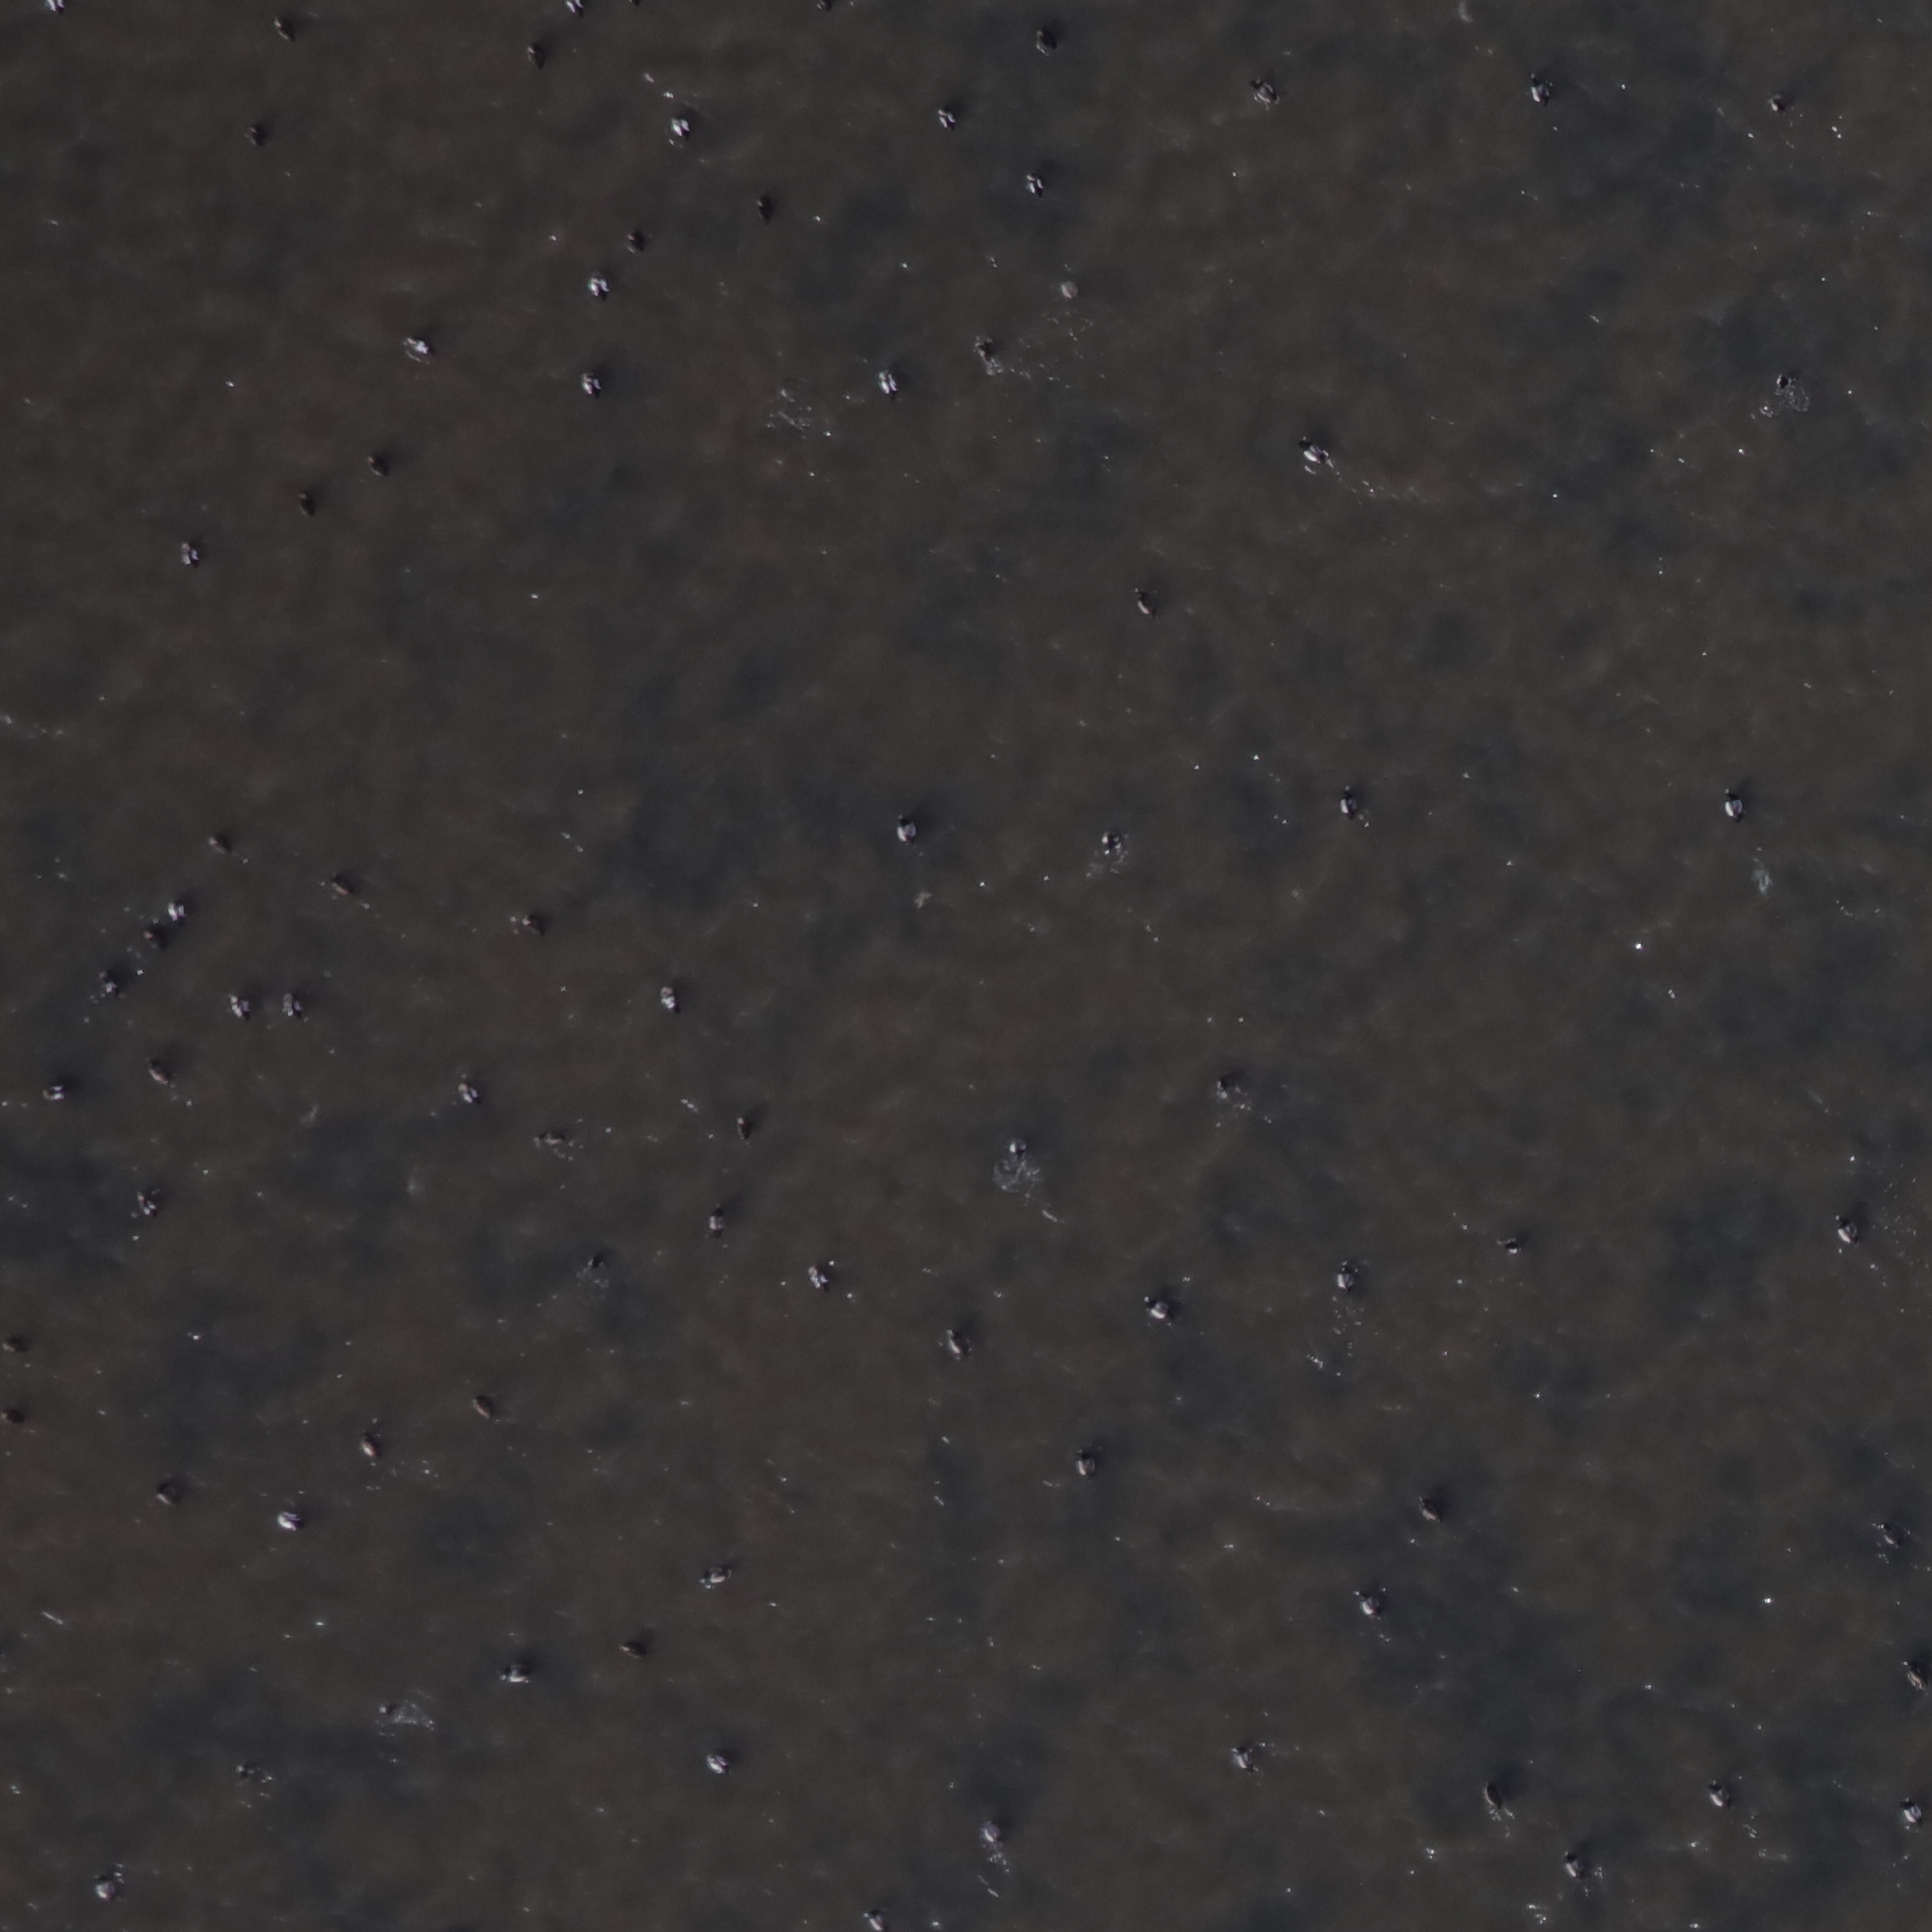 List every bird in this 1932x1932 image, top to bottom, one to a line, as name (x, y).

other bird (54, 3)
other bird (573, 5)
other bird (280, 27)
other bird (1045, 43)
other bird (537, 54)
other bird (1539, 90)
other bird (1264, 92)
other bird (1777, 103)
other bird (947, 120)
other bird (681, 126)
other bird (257, 134)
other bird (1035, 183)
other bird (764, 210)
other bird (635, 245)
other bird (597, 288)
other bird (1069, 290)
other bird (419, 344)
other bird (984, 348)
other bird (590, 381)
other bird (888, 382)
other bird (1785, 385)
other bird (1313, 450)
other bird (378, 468)
other bird (306, 503)
other bird (189, 554)
other bird (1148, 604)
other bird (1351, 802)
other bird (1738, 804)
other bird (907, 830)
other bird (1111, 841)
other bird (220, 848)
other bird (339, 885)
other bird (175, 913)
other bird (535, 925)
other bird (152, 932)
other bird (110, 984)
other bird (669, 999)
other bird (290, 1004)
other bird (239, 1006)
other bird (158, 1074)
other bird (1224, 1088)
other bird (59, 1091)
other bird (469, 1094)
other bird (744, 1131)
other bird (550, 1138)
other bird (1015, 1150)
other bird (143, 1204)
other bird (718, 1225)
other bird (1847, 1231)
other bird (1513, 1245)
other bird (598, 1263)
other bird (1345, 1275)
other bird (820, 1279)
other bird (1163, 1311)
other bird (956, 1345)
other bird (13, 1347)
other bird (484, 1409)
other bird (12, 1416)
other bird (369, 1445)
other bird (1087, 1466)
other bird (167, 1489)
other bird (1428, 1510)
other bird (285, 1518)
other bird (1894, 1535)
other bird (715, 1575)
other bird (1368, 1605)
other bird (634, 1648)
other bird (518, 1670)
other bird (1915, 1676)
other bird (390, 1711)
other bird (1244, 1756)
other bird (719, 1763)
other bird (247, 1772)
other bird (1492, 1795)
other bird (1722, 1795)
other bird (1911, 1811)
other bird (991, 1832)
other bird (1574, 1864)
other bird (106, 1890)
other bird (878, 1921)